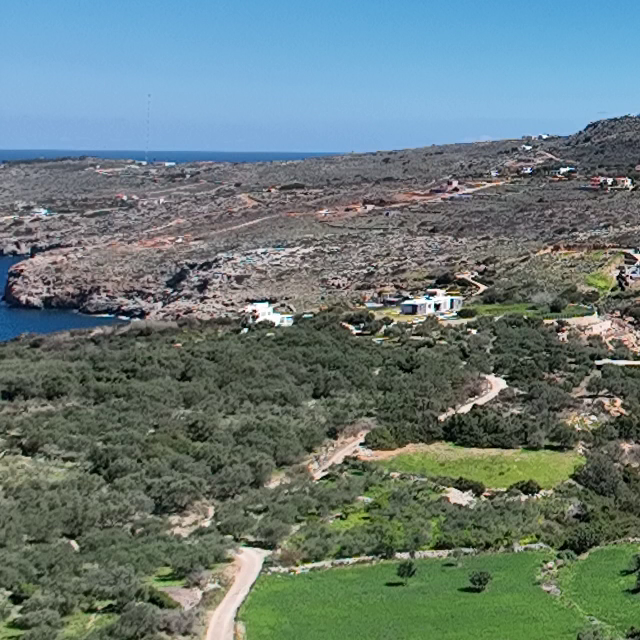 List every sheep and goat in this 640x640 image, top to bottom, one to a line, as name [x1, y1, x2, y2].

None